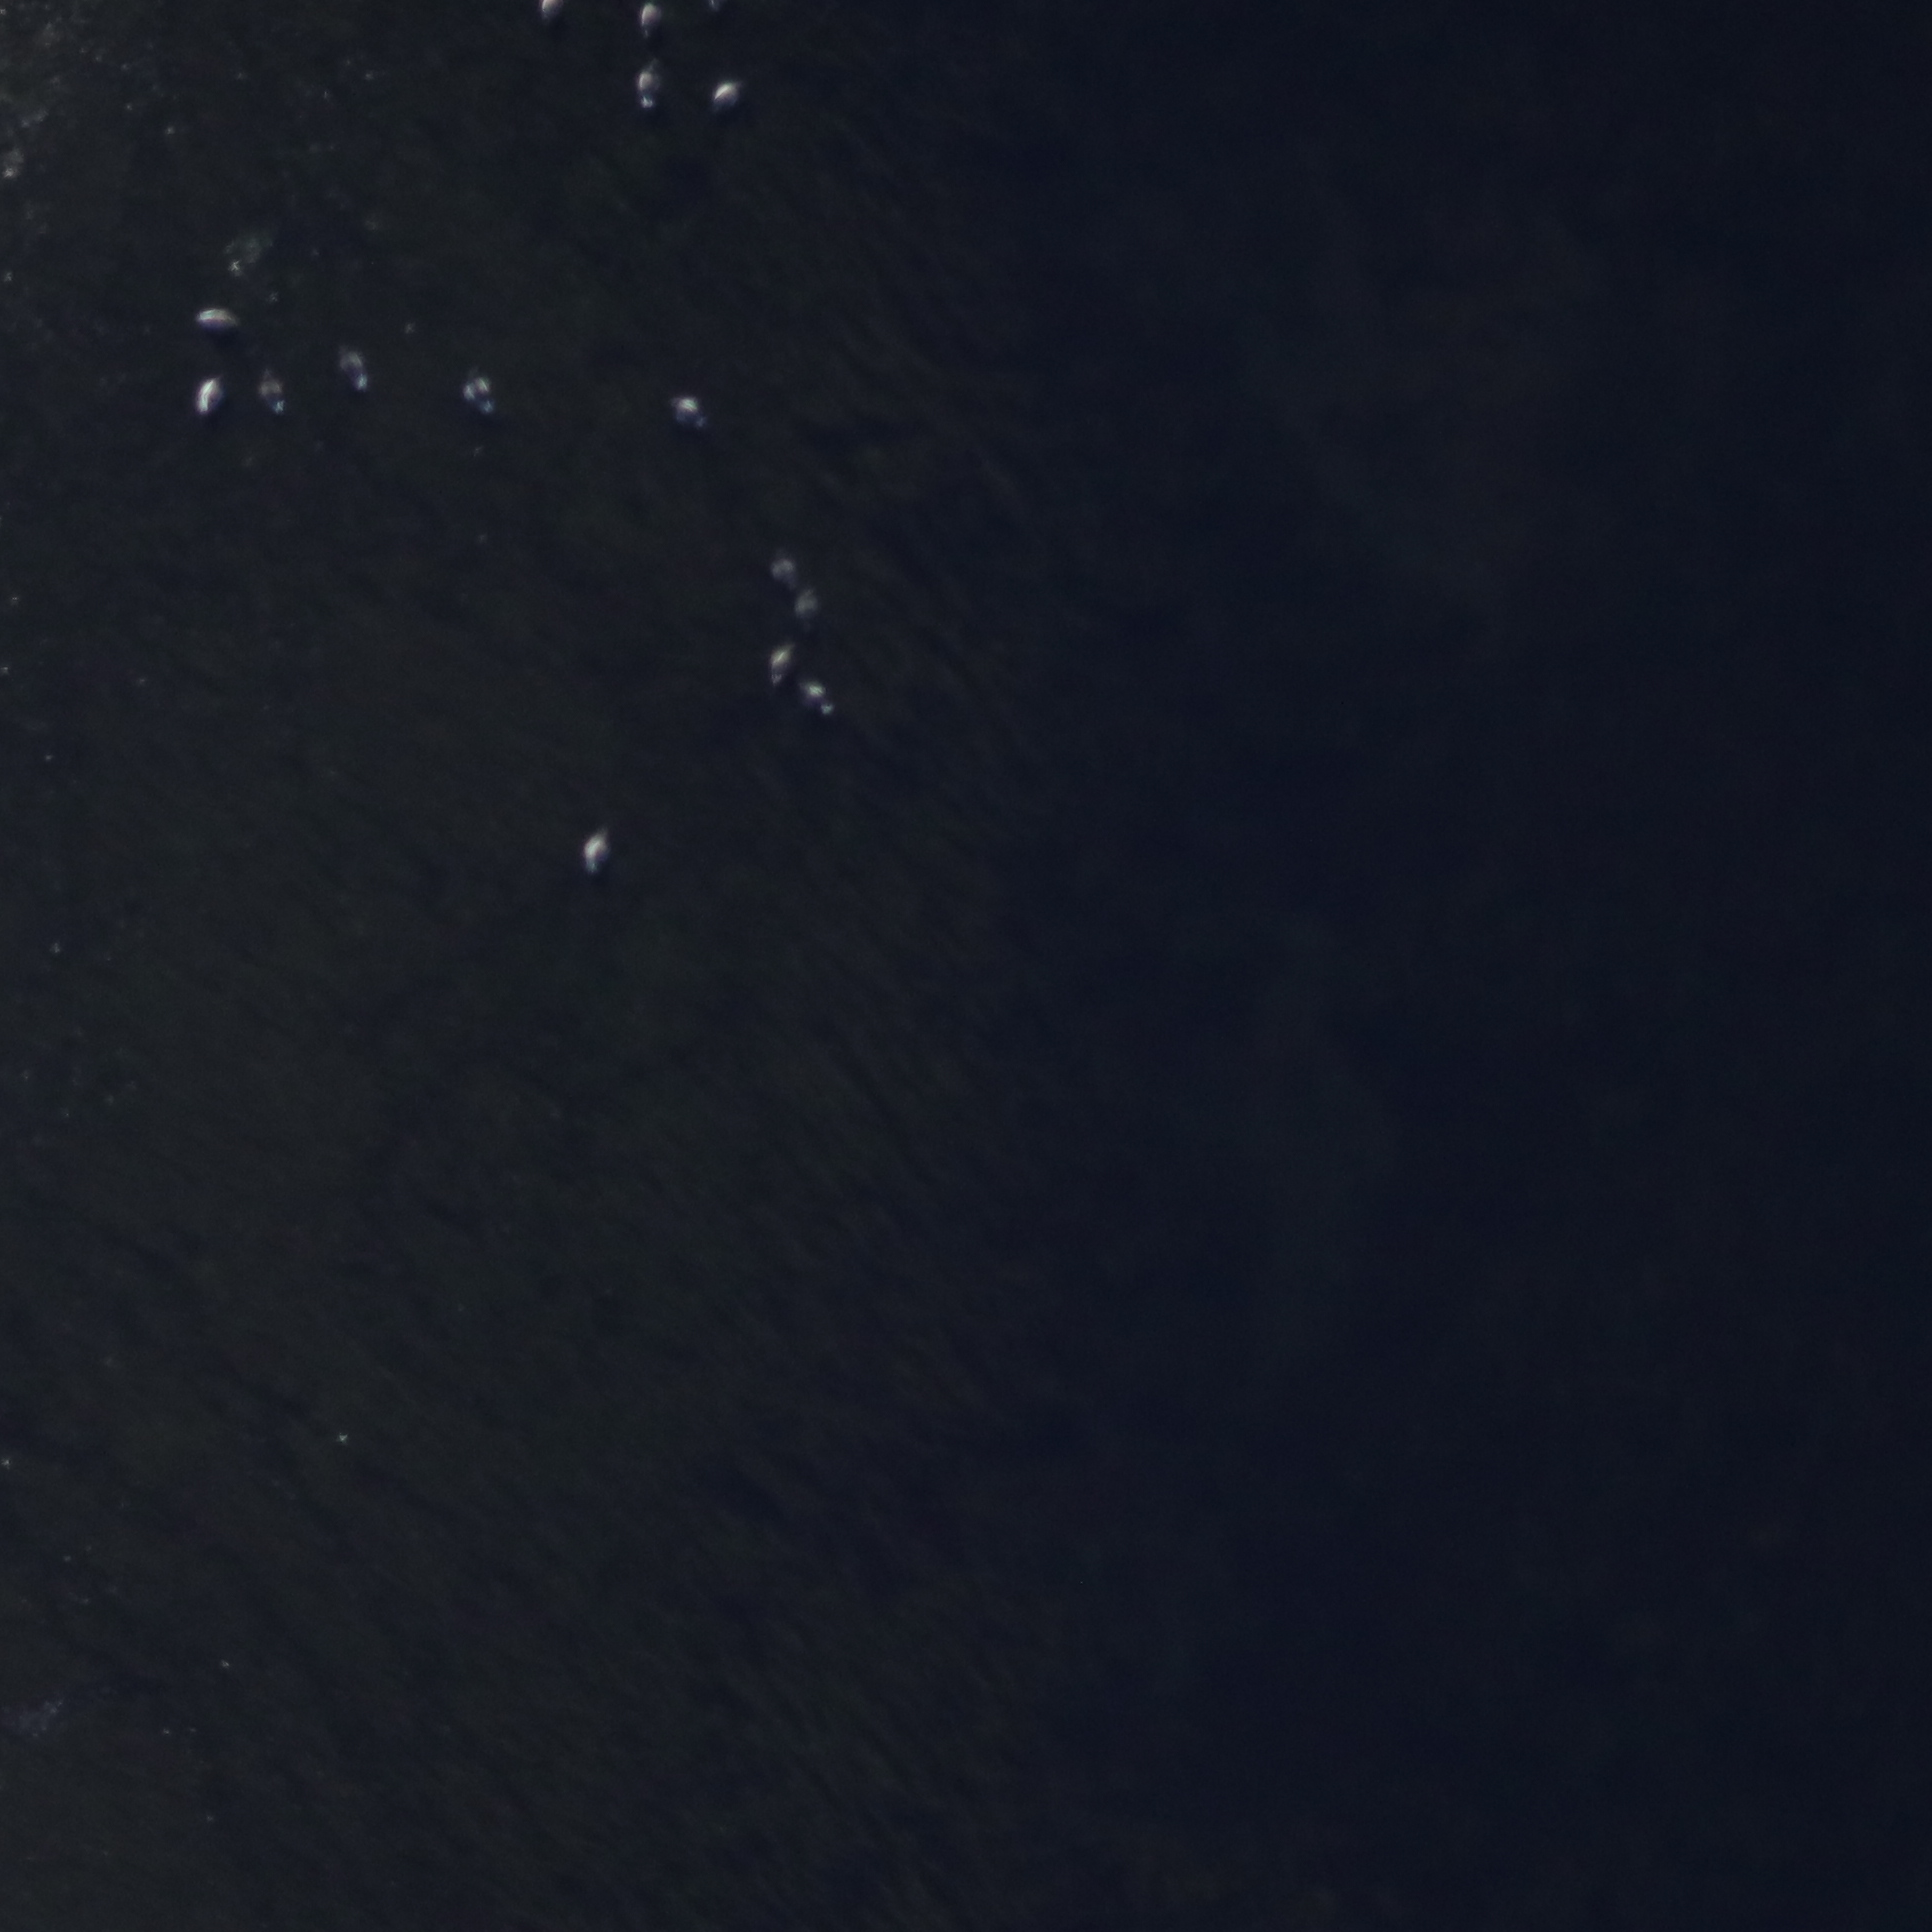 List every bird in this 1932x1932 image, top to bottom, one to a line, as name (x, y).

brant (650, 17)
brant (649, 83)
brant (728, 96)
brant (216, 318)
brant (350, 366)
brant (270, 390)
brant (479, 390)
brant (207, 394)
brant (684, 411)
brant (785, 570)
brant (812, 612)
brant (779, 661)
brant (820, 698)
brant (594, 858)